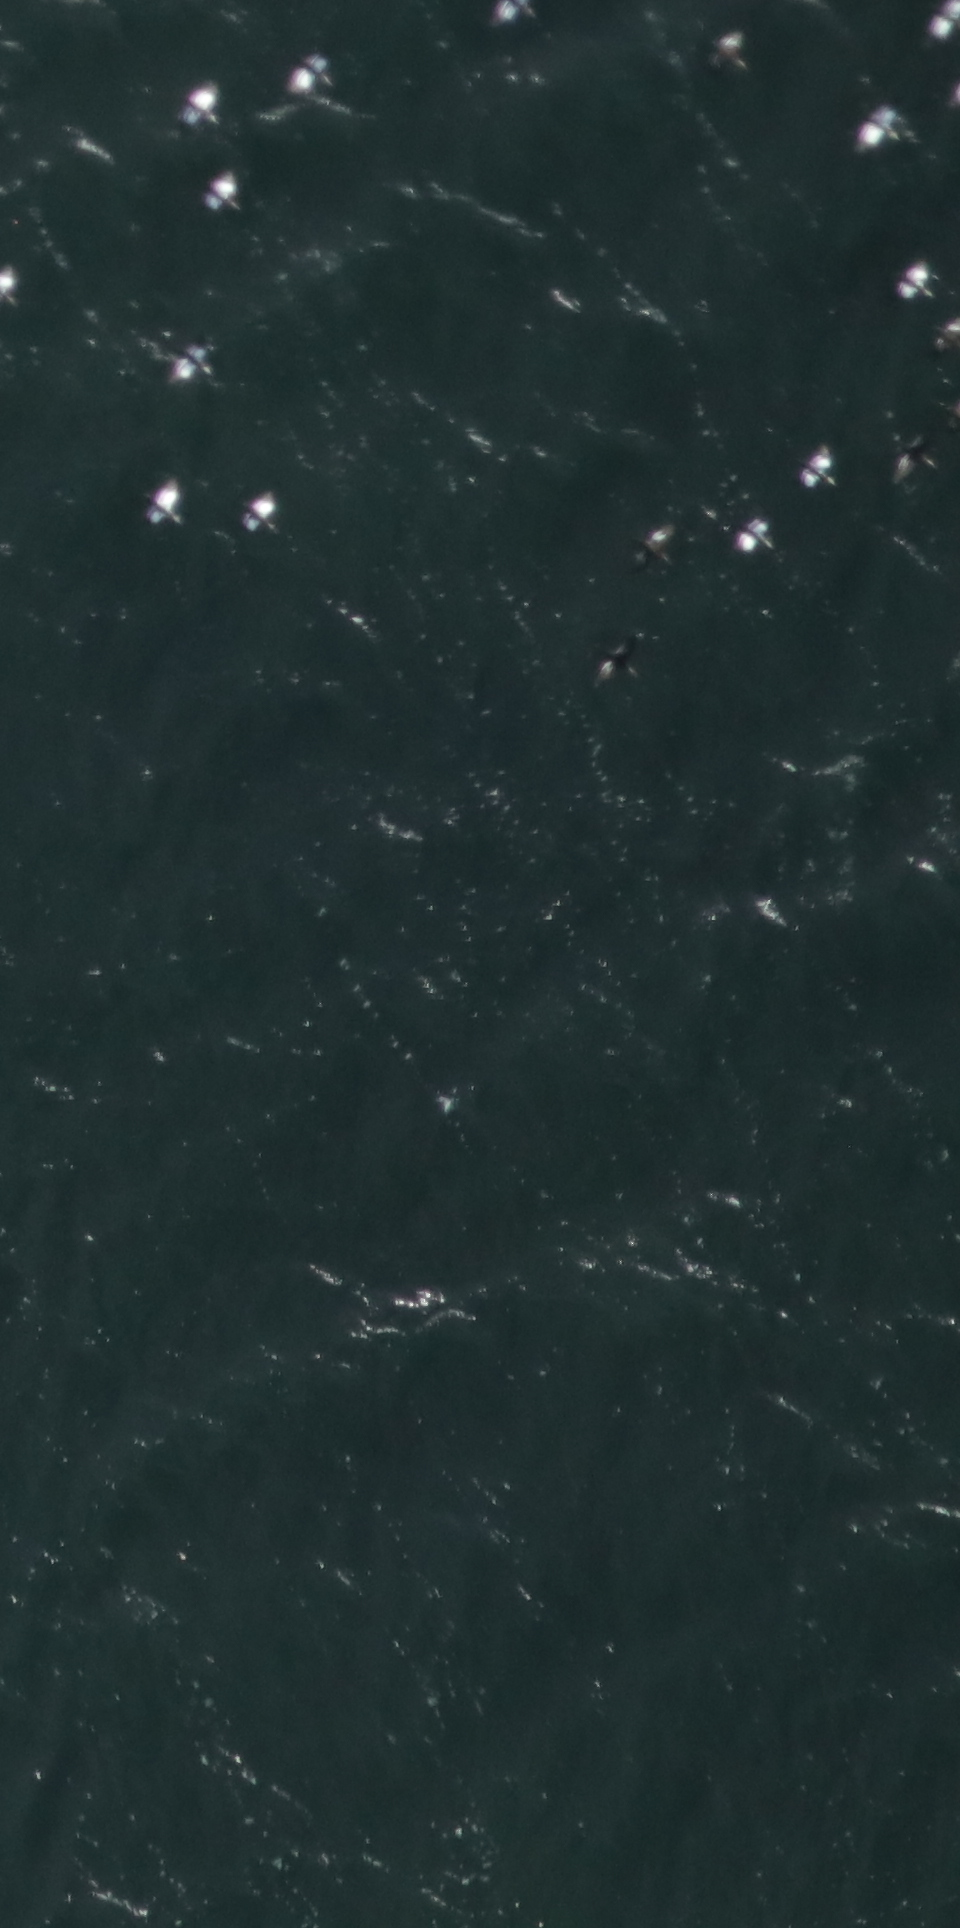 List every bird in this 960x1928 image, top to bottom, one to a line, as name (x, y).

other bird (514, 1)
other bird (952, 16)
other bird (727, 52)
other bird (317, 70)
other bird (199, 109)
other bird (882, 127)
other bird (222, 193)
other bird (918, 281)
other bird (2, 282)
other bird (951, 334)
other bird (193, 365)
other bird (919, 451)
other bird (814, 469)
other bird (163, 506)
other bird (262, 512)
other bird (753, 536)
other bird (655, 549)
other bird (621, 662)